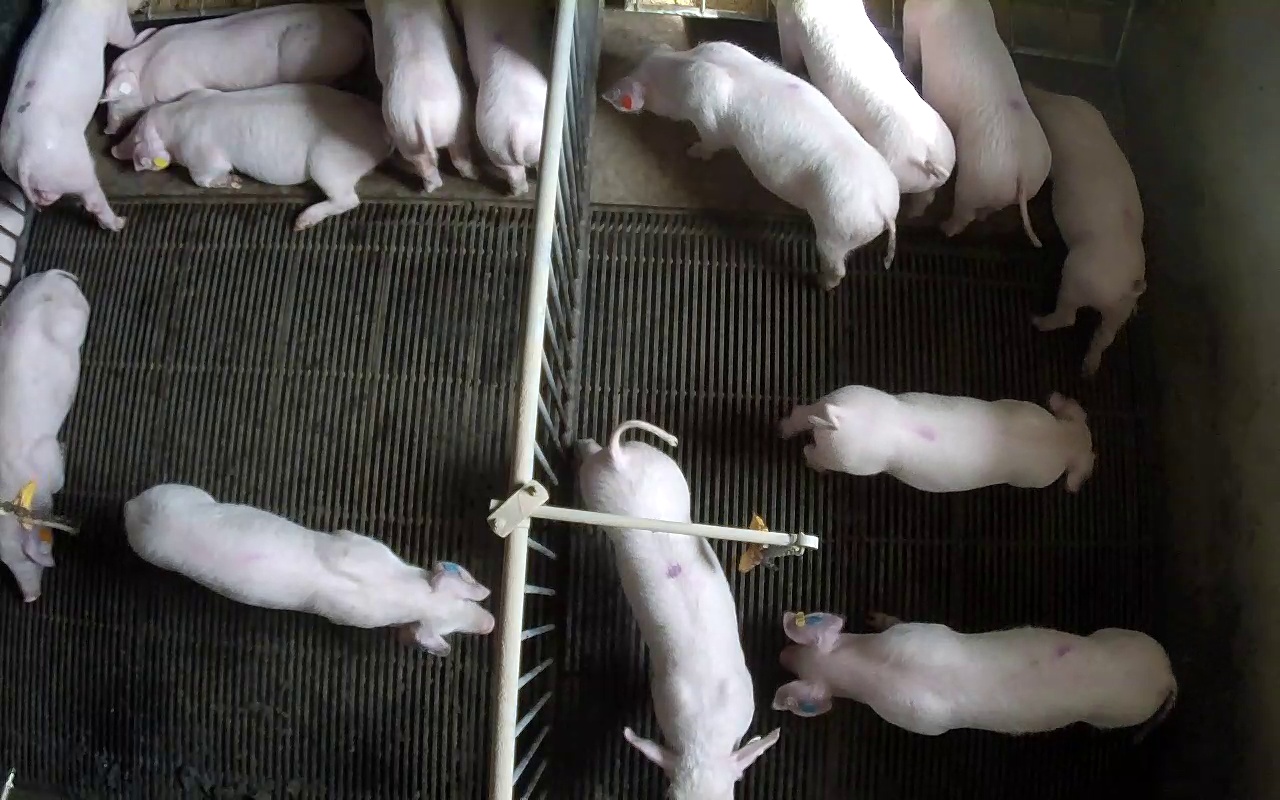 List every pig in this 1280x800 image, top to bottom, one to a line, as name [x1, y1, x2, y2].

pig [0, 0, 156, 233]
pig [772, 0, 957, 219]
pig [365, 1, 478, 195]
pig [453, 1, 555, 198]
pig [902, 2, 1052, 251]
pig [100, 6, 373, 139]
pig [600, 41, 899, 294]
pig [1021, 80, 1148, 379]
pig [110, 84, 394, 232]
pig [1, 267, 91, 602]
pig [778, 381, 1097, 497]
pig [575, 419, 784, 799]
pig [121, 485, 494, 660]
pig [772, 605, 1179, 738]